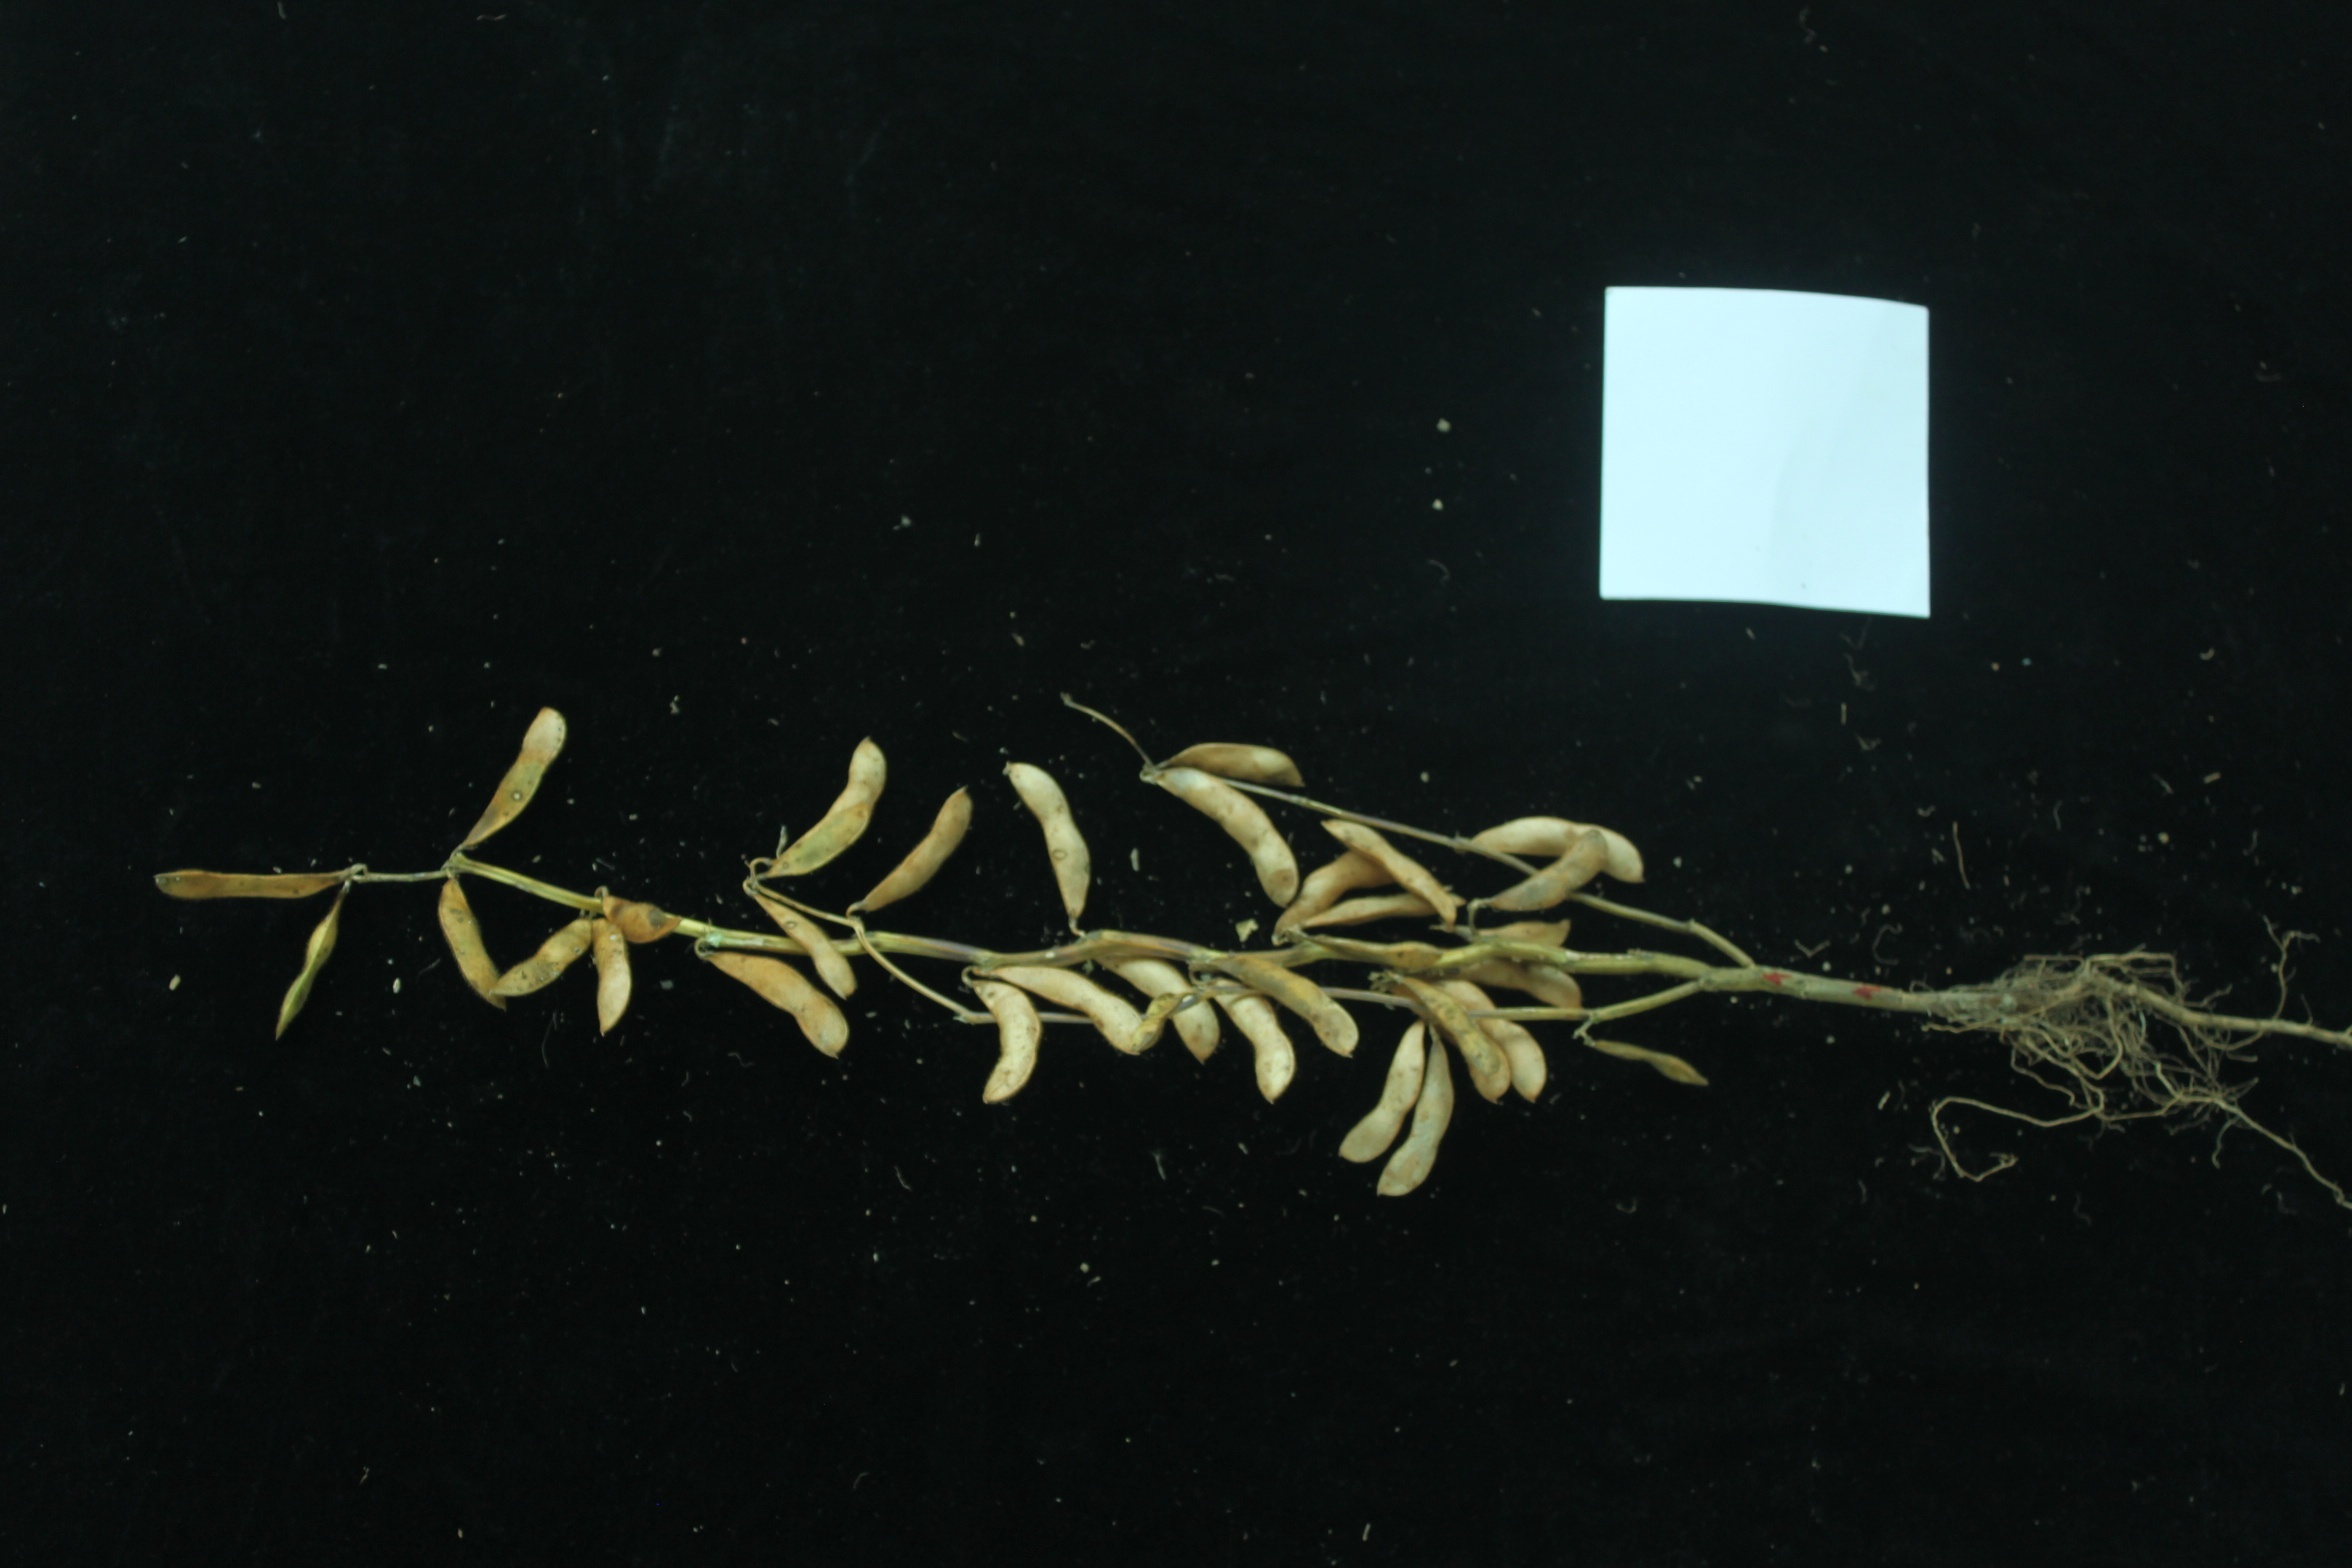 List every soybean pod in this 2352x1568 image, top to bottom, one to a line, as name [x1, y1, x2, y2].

soybean pod [460, 707, 567, 848]
soybean pod [771, 736, 886, 877]
soybean pod [1161, 744, 1305, 788]
soybean pod [1004, 763, 1091, 918]
soybean pod [1139, 769, 1298, 909]
soybean pod [860, 786, 972, 913]
soybean pod [1470, 817, 1648, 885]
soybean pod [1320, 821, 1456, 927]
soybean pod [1473, 830, 1608, 912]
soybean pod [1275, 850, 1394, 931]
soybean pod [154, 864, 367, 901]
soybean pod [437, 879, 509, 1013]
soybean pod [1296, 892, 1438, 929]
soybean pod [752, 893, 856, 1000]
soybean pod [274, 896, 345, 1043]
soybean pod [610, 903, 681, 945]
soybean pod [486, 917, 592, 996]
soybean pod [1455, 919, 1571, 948]
soybean pod [593, 920, 631, 1038]
soybean pod [697, 952, 848, 1061]
soybean pod [1213, 956, 1359, 1059]
soybean pod [1098, 958, 1218, 1066]
soybean pod [973, 966, 1145, 1057]
soybean pod [1389, 971, 1509, 1105]
soybean pod [1202, 974, 1295, 1106]
soybean pod [1431, 979, 1546, 1105]
soybean pod [966, 980, 1041, 1105]
soybean pod [1336, 1020, 1425, 1163]
soybean pod [1375, 1023, 1454, 1196]